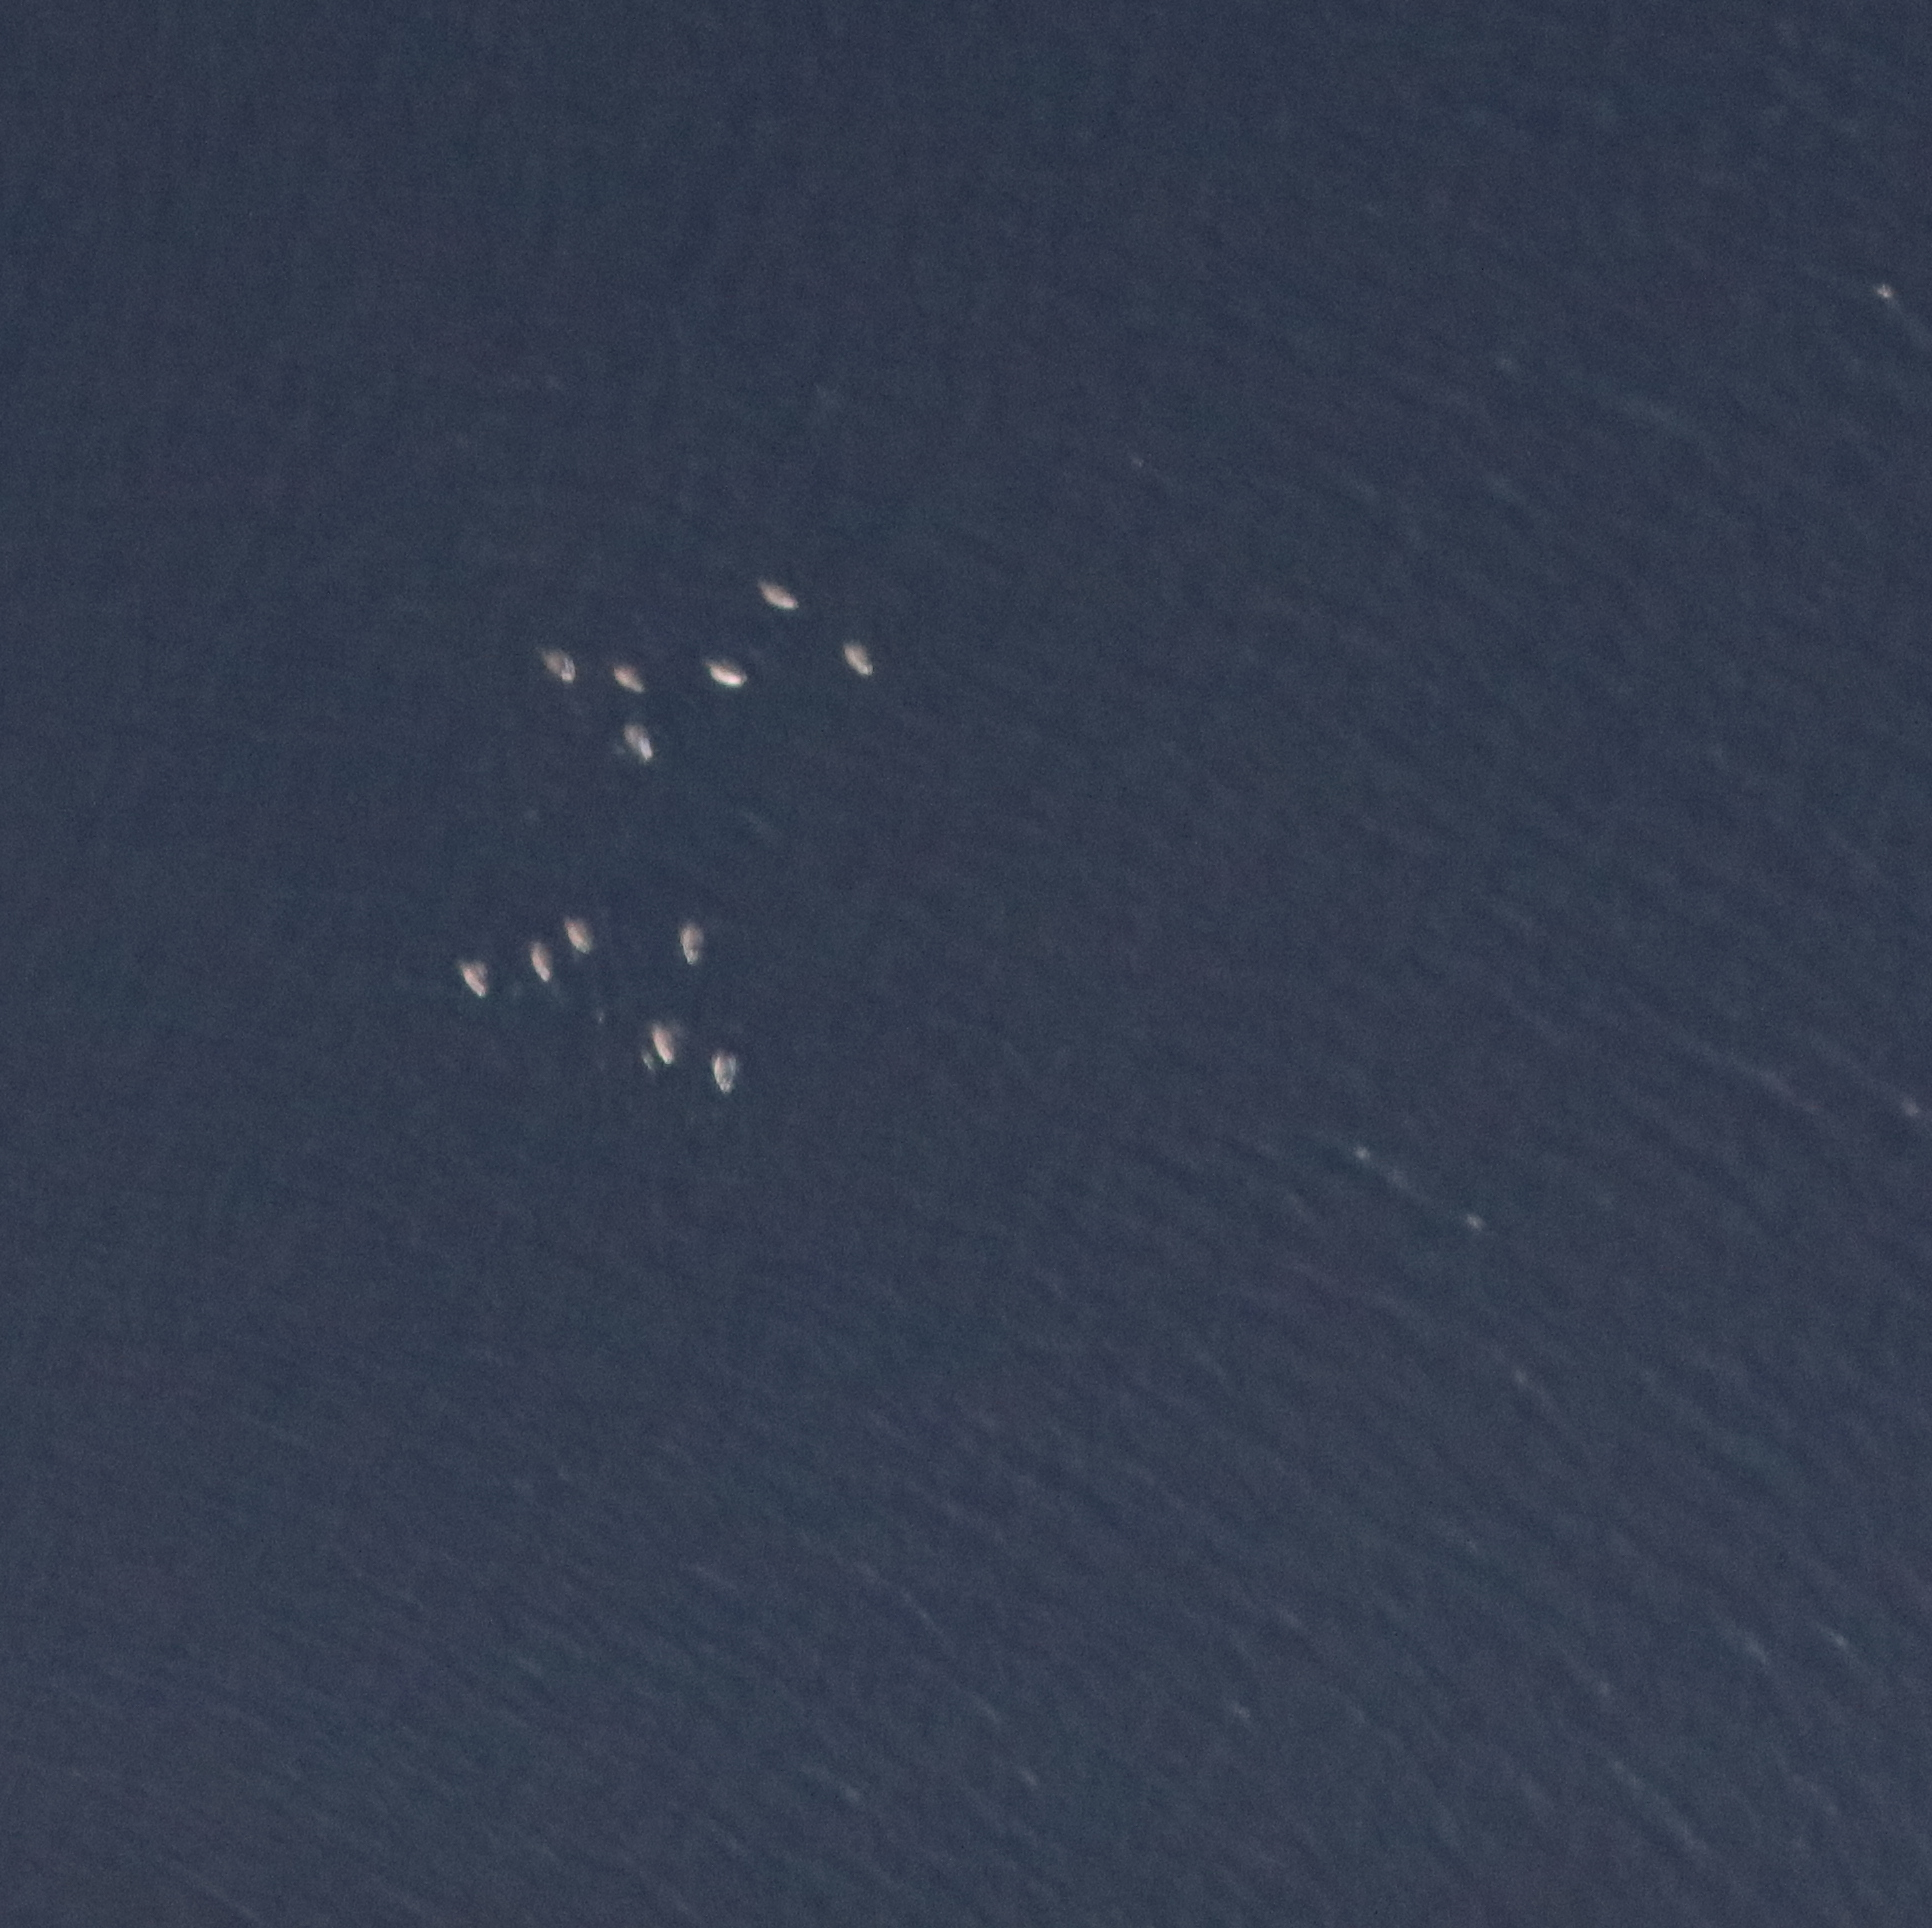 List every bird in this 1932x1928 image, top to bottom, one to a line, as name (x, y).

brant (778, 594)
brant (858, 656)
brant (565, 666)
brant (729, 672)
brant (627, 681)
brant (643, 734)
brant (577, 934)
brant (695, 941)
brant (541, 962)
brant (477, 973)
brant (667, 1042)
brant (724, 1072)